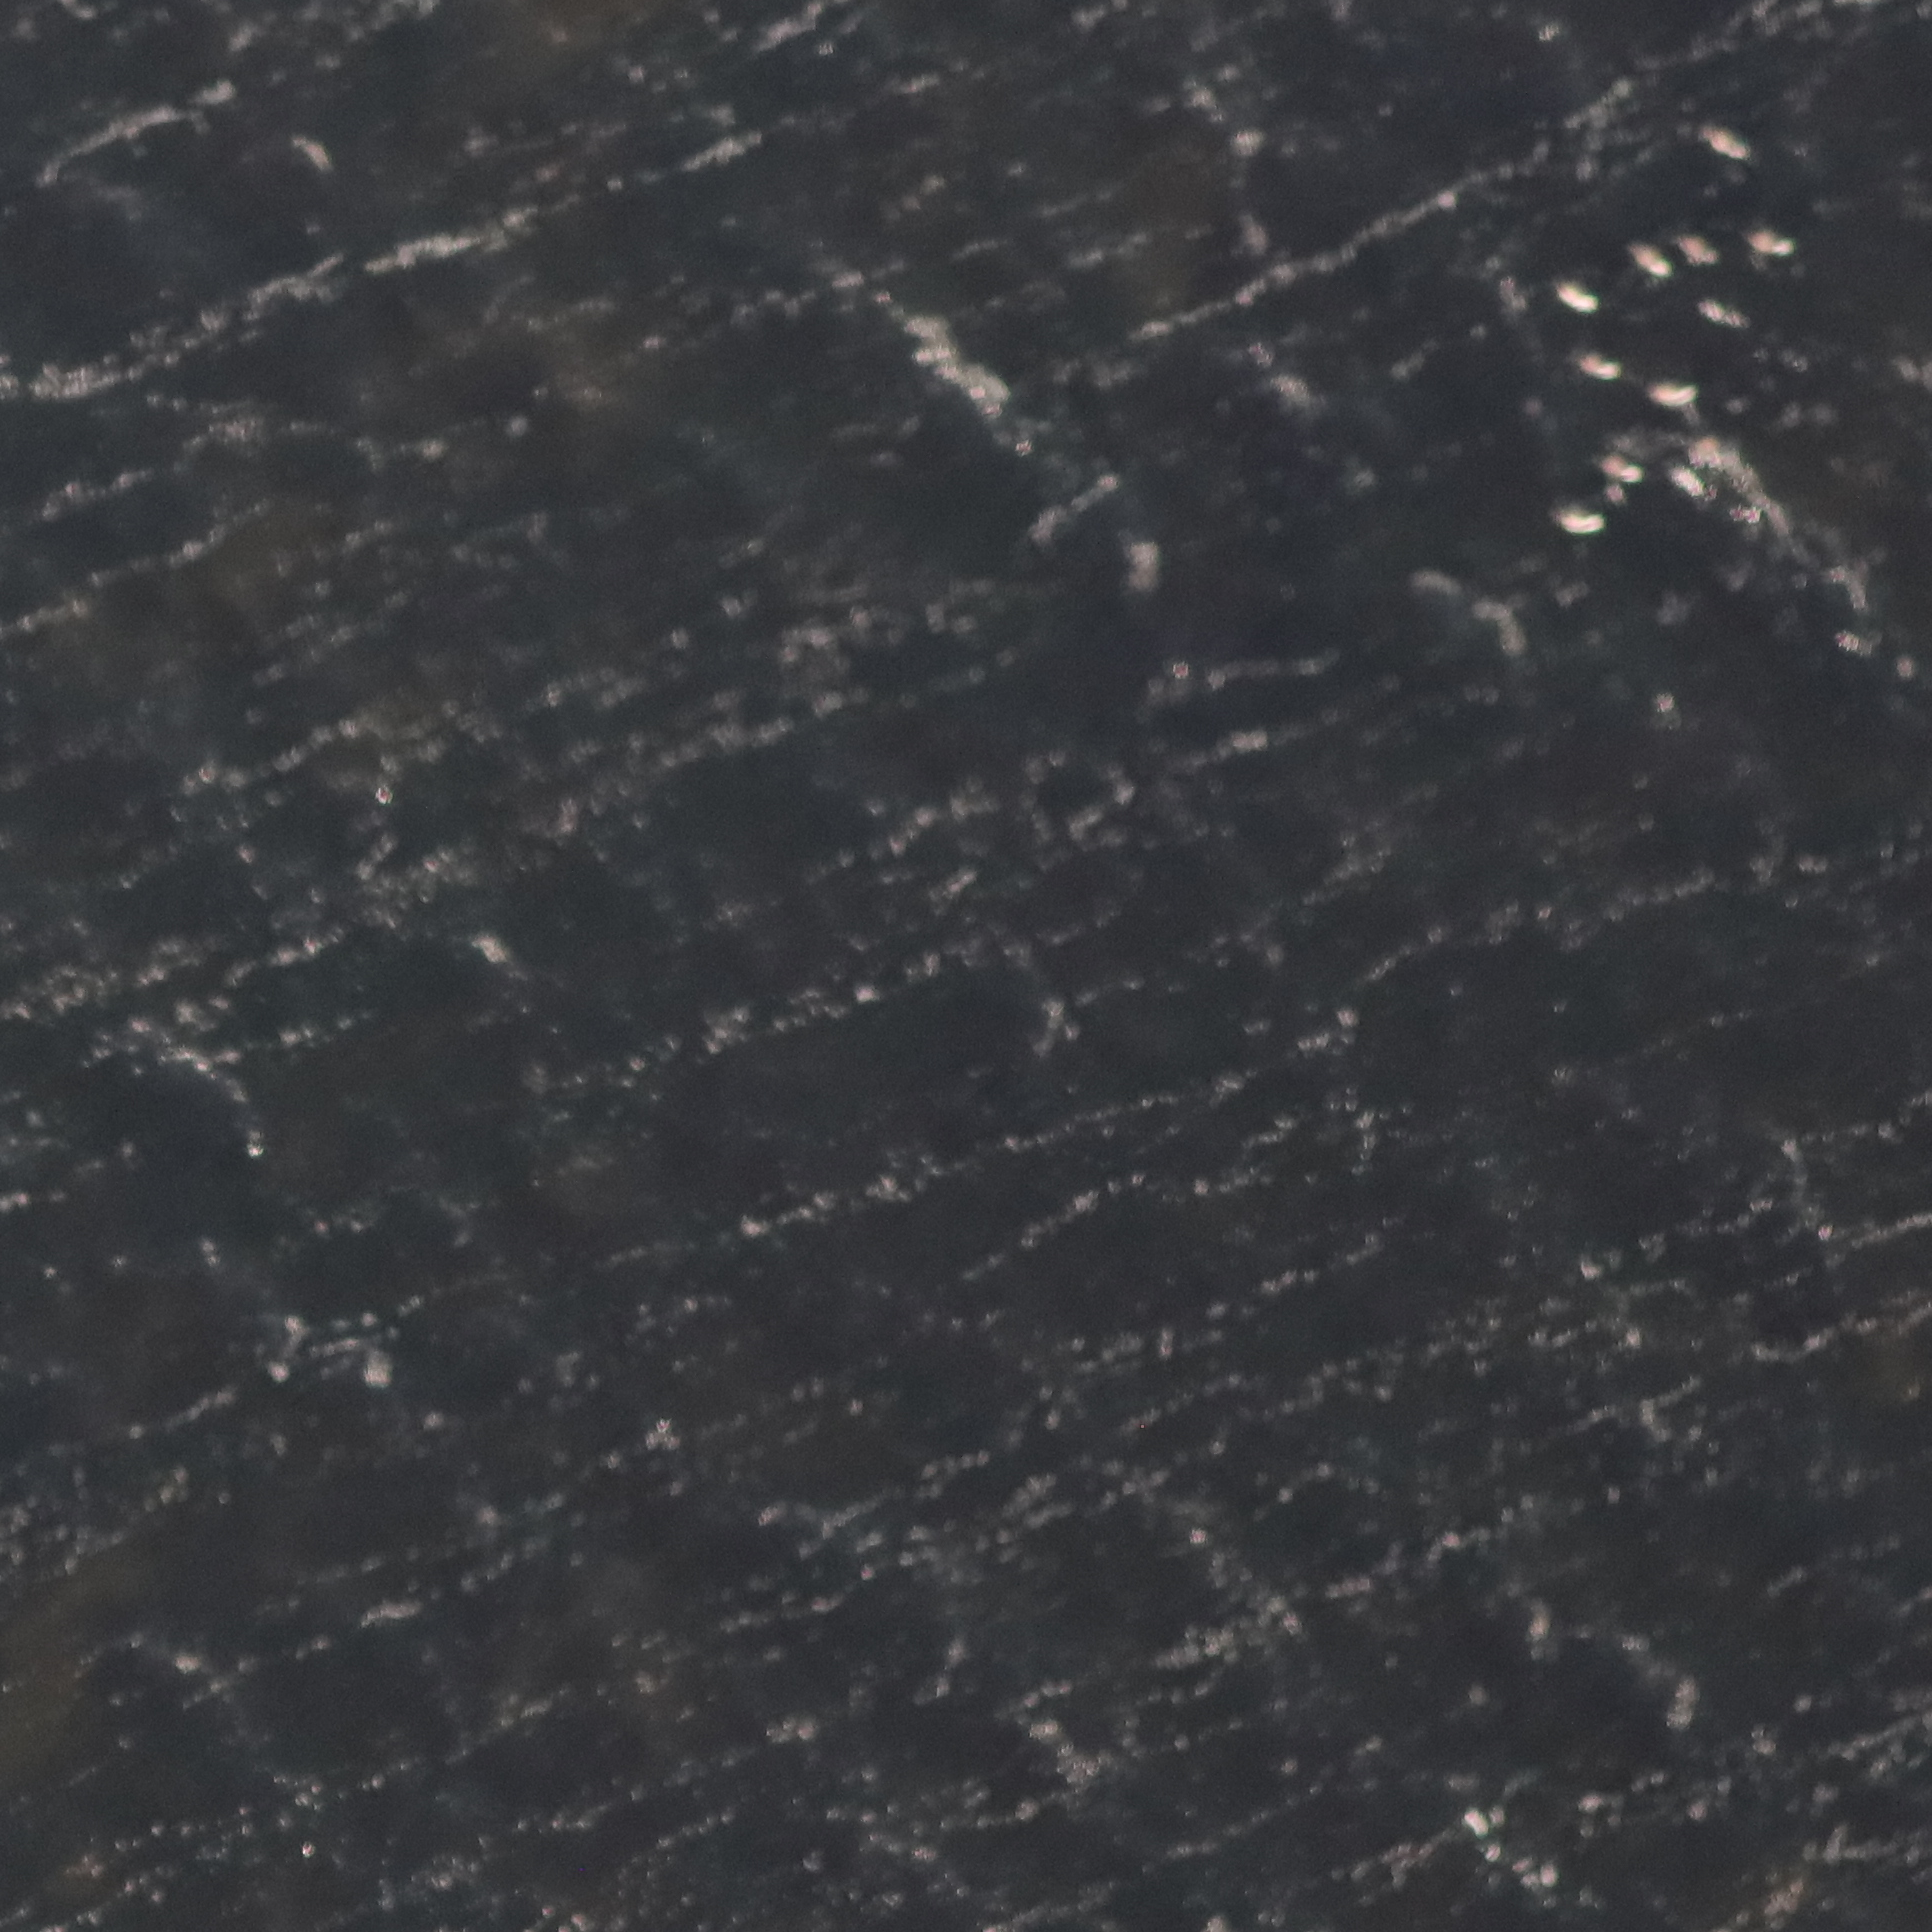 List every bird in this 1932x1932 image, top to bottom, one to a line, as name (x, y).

brant (1724, 141)
brant (1773, 238)
brant (1698, 254)
brant (1645, 264)
brant (1579, 293)
brant (1600, 367)
brant (1669, 393)
brant (1711, 454)
brant (1621, 468)
brant (1576, 522)